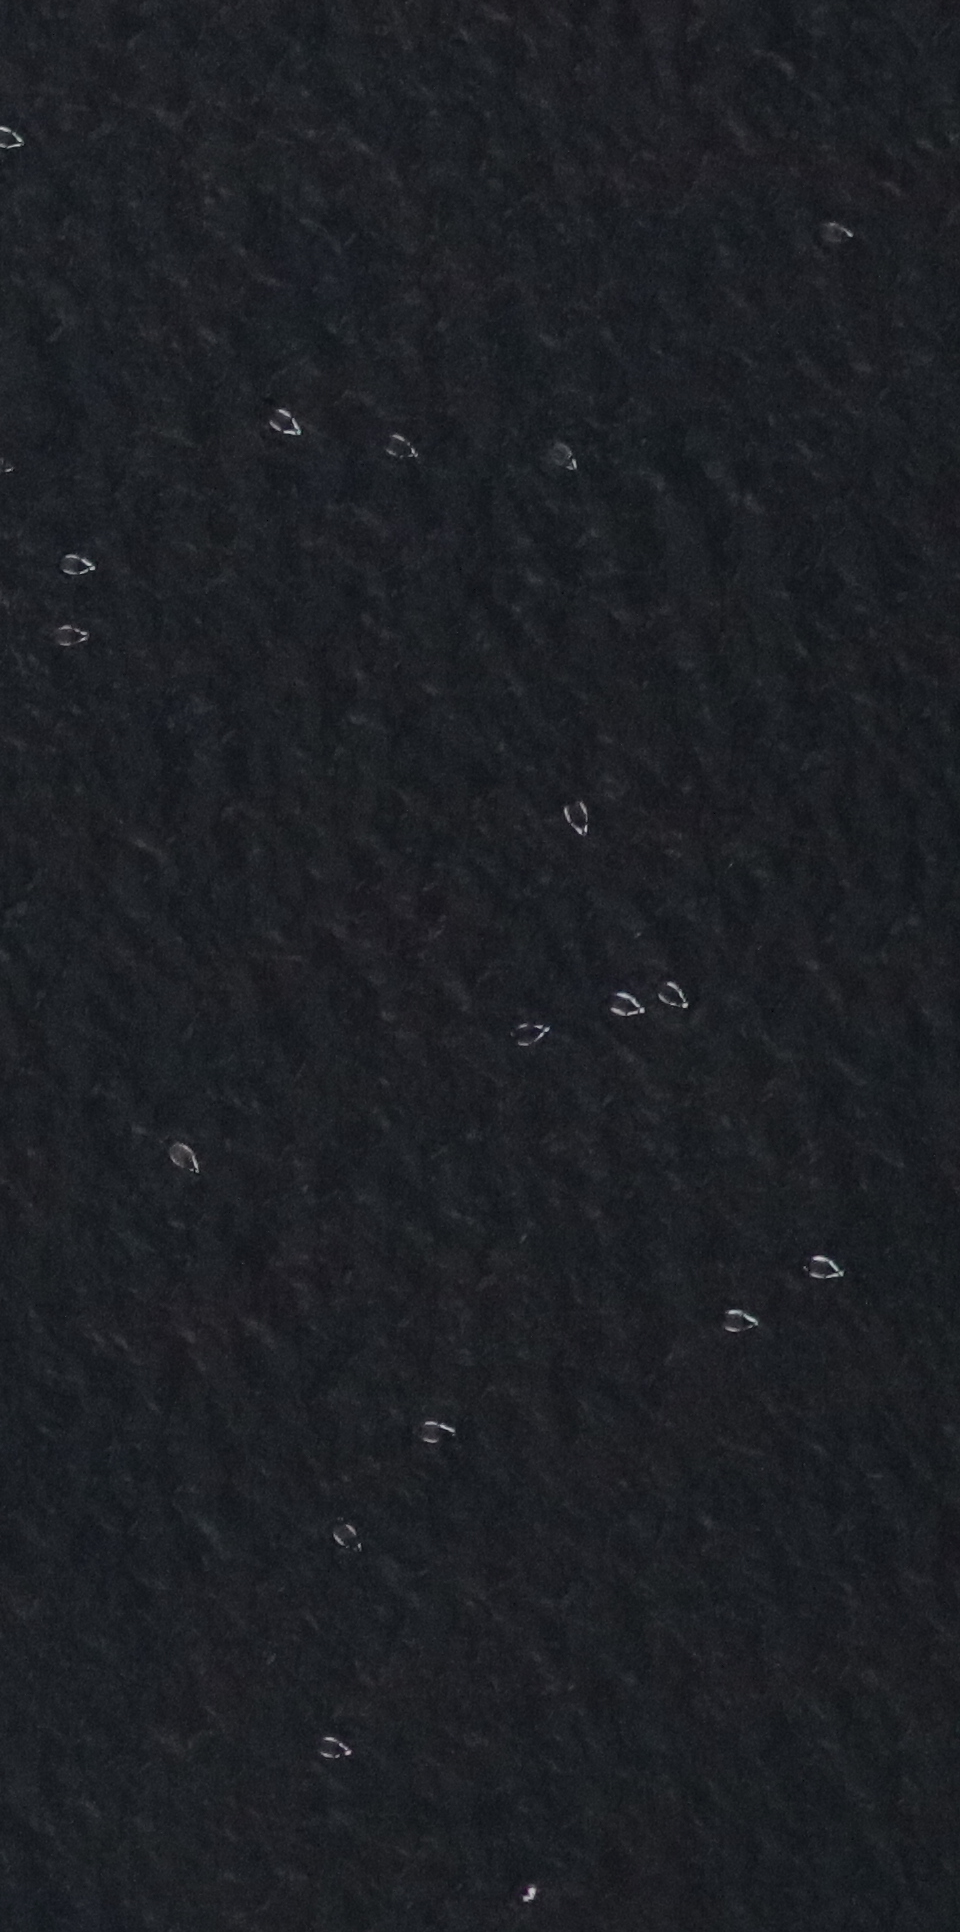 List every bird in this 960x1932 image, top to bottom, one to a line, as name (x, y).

brant (3, 138)
brant (833, 232)
brant (282, 419)
brant (398, 445)
brant (559, 456)
brant (73, 565)
brant (67, 635)
brant (576, 814)
brant (669, 992)
brant (623, 1004)
brant (528, 1034)
brant (182, 1157)
brant (820, 1268)
brant (738, 1321)
brant (433, 1433)
brant (345, 1535)
brant (333, 1748)
brant (520, 1888)